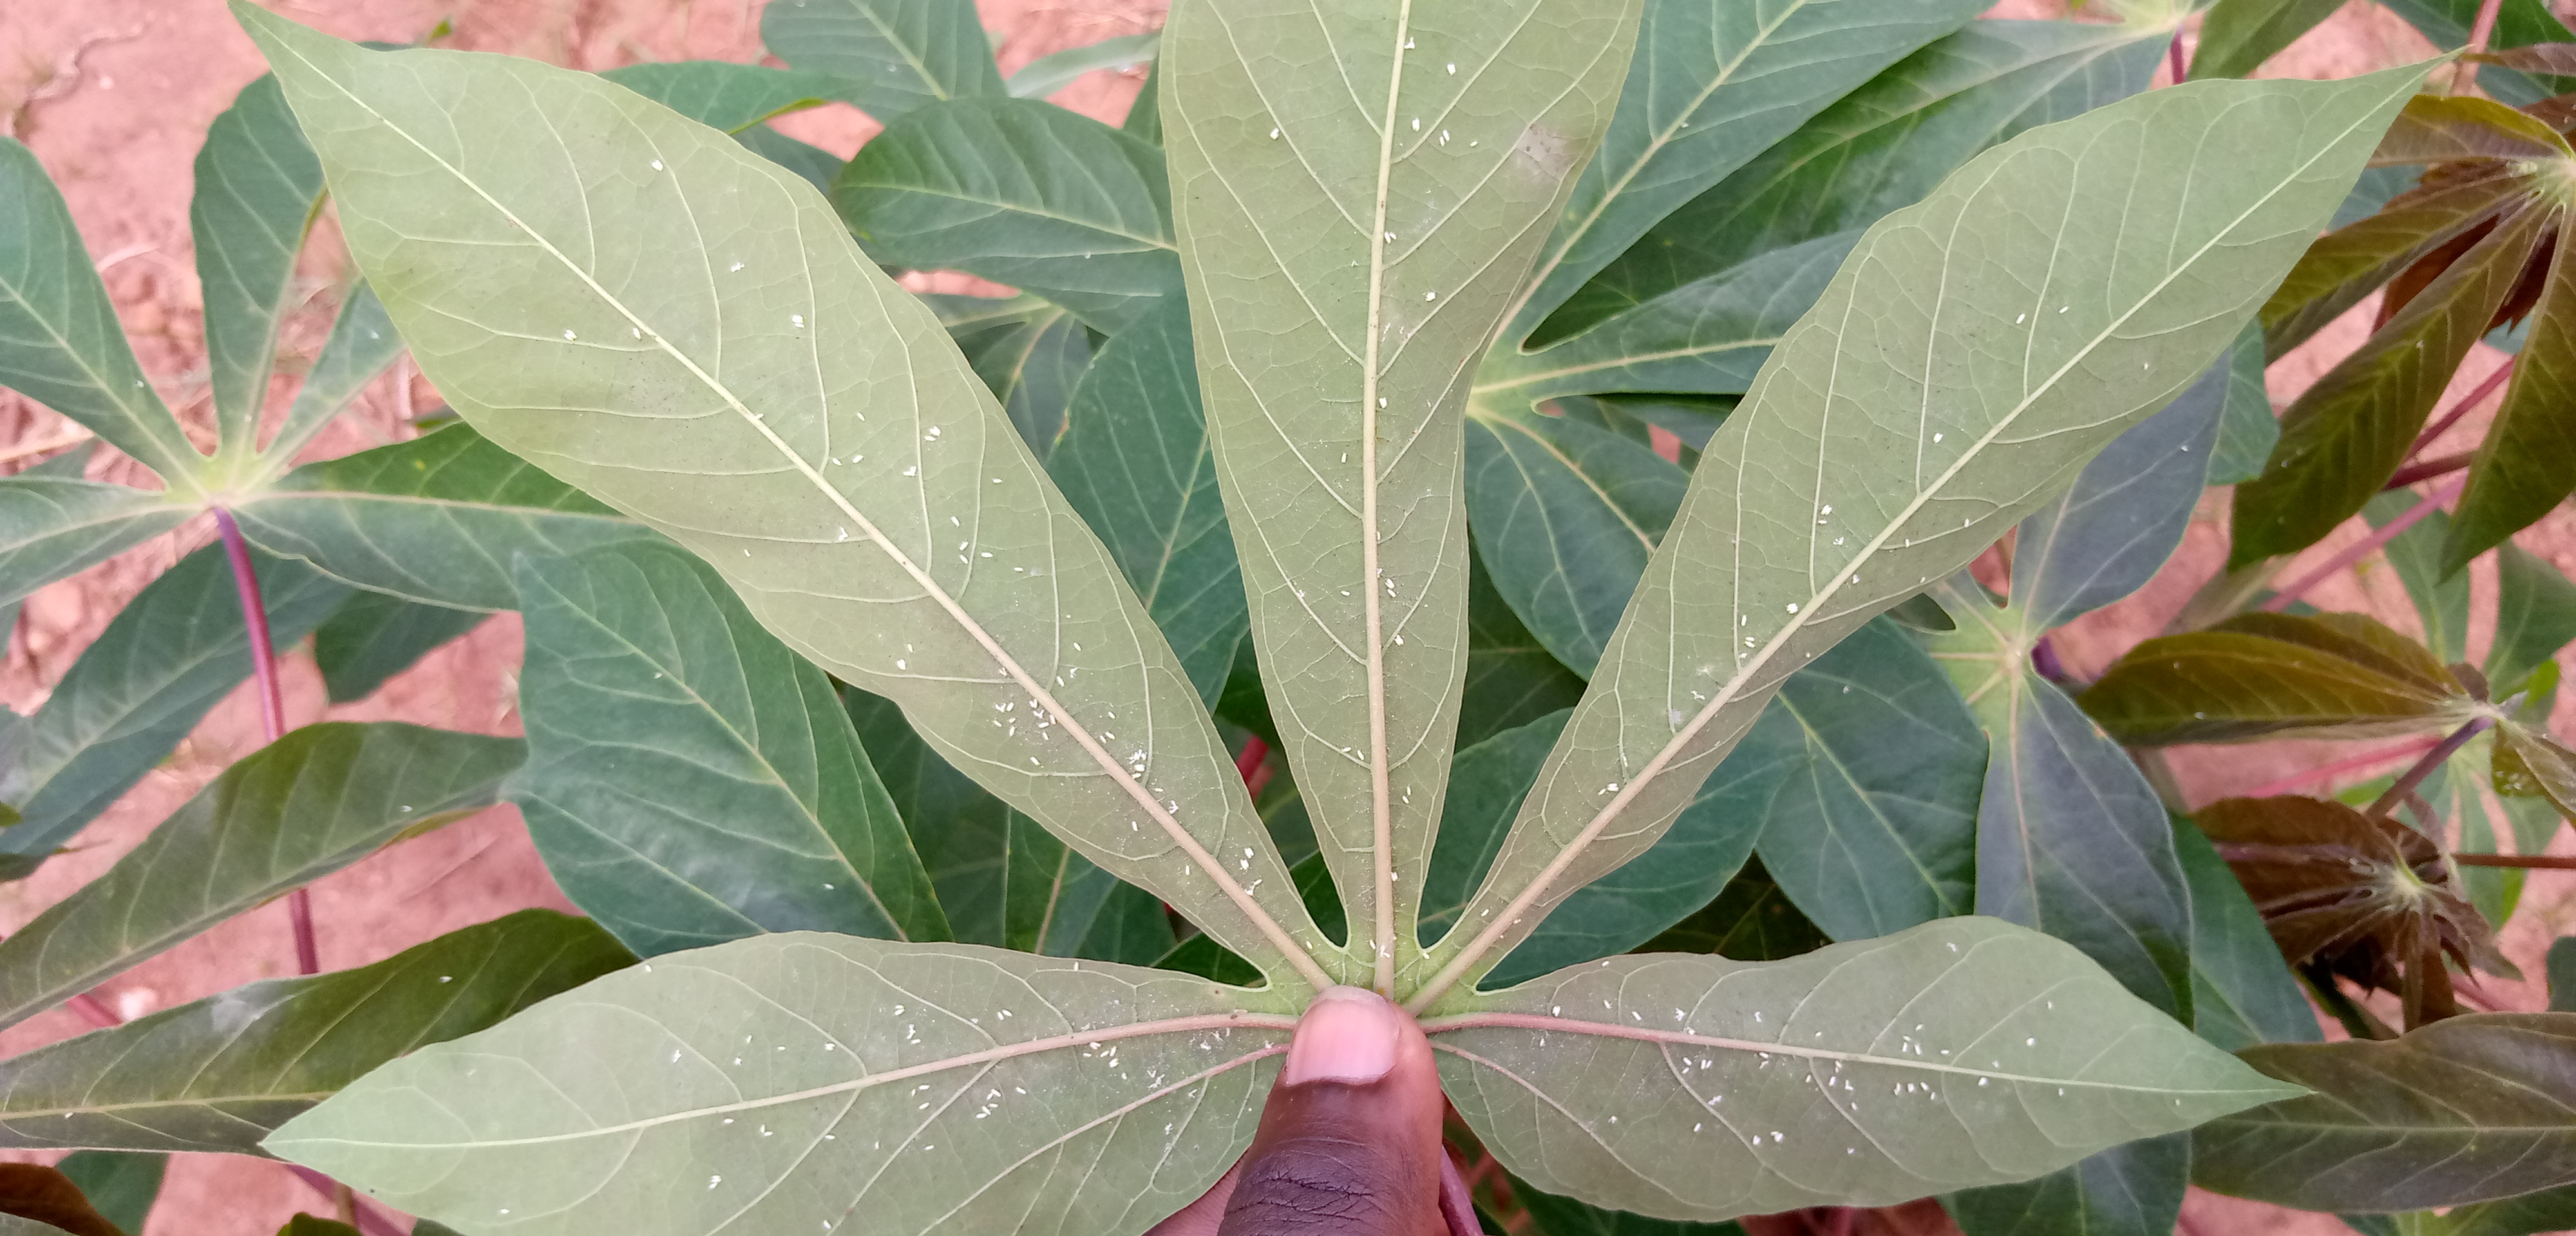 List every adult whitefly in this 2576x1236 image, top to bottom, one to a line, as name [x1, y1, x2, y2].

whitefly [1403, 35, 1417, 53]
whitefly [1444, 59, 1455, 79]
whitefly [1406, 116, 1423, 133]
whitefly [1267, 126, 1283, 142]
whitefly [1433, 127, 1452, 149]
whitefly [1439, 129, 1452, 151]
whitefly [1464, 133, 1479, 151]
whitefly [645, 156, 671, 173]
whitefly [1379, 225, 1400, 249]
whitefly [1425, 289, 1438, 306]
whitefly [2056, 301, 2076, 319]
whitefly [790, 309, 810, 332]
whitefly [788, 313, 806, 332]
whitefly [2011, 313, 2027, 328]
whitefly [628, 323, 646, 345]
whitefly [562, 326, 580, 346]
whitefly [557, 328, 578, 343]
whitefly [2139, 360, 2151, 373]
whitefly [1379, 395, 1392, 413]
whitefly [752, 409, 770, 423]
whitefly [856, 409, 871, 424]
whitefly [929, 420, 942, 439]
whitefly [920, 428, 938, 450]
whitefly [1929, 429, 1947, 447]
whitefly [852, 451, 867, 468]
whitefly [829, 451, 843, 468]
whitefly [1337, 451, 1351, 469]
whitefly [902, 464, 920, 480]
whitefly [991, 472, 1004, 488]
whitefly [1818, 500, 1838, 516]
whitefly [949, 511, 965, 530]
whitefly [1958, 515, 1975, 536]
whitefly [1815, 520, 1834, 531]
whitefly [1374, 527, 1388, 545]
whitefly [1832, 532, 1848, 549]
whitefly [956, 533, 971, 552]
whitefly [1901, 537, 1911, 549]
whitefly [737, 544, 753, 562]
whitefly [981, 547, 1001, 565]
whitefly [957, 551, 972, 569]
whitefly [1012, 561, 1027, 576]
whitefly [1848, 574, 1862, 584]
whitefly [1918, 575, 1930, 584]
whitefly [1384, 576, 1399, 594]
whitefly [1379, 582, 1399, 606]
whitefly [1334, 588, 1353, 601]
whitefly [1783, 597, 1800, 618]
whitefly [1736, 612, 1750, 628]
whitefly [1390, 631, 1413, 653]
whitefly [1741, 632, 1759, 649]
whitefly [1739, 636, 1761, 651]
whitefly [1070, 639, 1082, 654]
whitefly [902, 639, 918, 657]
whitefly [893, 655, 909, 674]
whitefly [1055, 669, 1067, 693]
whitefly [1027, 694, 1040, 709]
whitefly [994, 697, 1014, 716]
whitefly [1104, 702, 1122, 727]
whitefly [1030, 705, 1045, 720]
whitefly [1005, 712, 1018, 726]
whitefly [1046, 713, 1059, 729]
whitefly [989, 715, 1002, 733]
whitefly [1034, 720, 1048, 733]
whitefly [1004, 722, 1026, 745]
whitefly [1104, 726, 1121, 744]
whitefly [1037, 730, 1051, 742]
whitefly [1097, 730, 1115, 747]
whitefly [1337, 745, 1352, 763]
whitefly [1355, 748, 1370, 763]
whitefly [1132, 754, 1152, 776]
whitefly [1027, 754, 1048, 774]
whitefly [1607, 778, 1618, 795]
whitefly [1403, 782, 1414, 800]
whitefly [1596, 783, 1607, 802]
whitefly [1155, 785, 1171, 798]
whitefly [1395, 791, 1410, 812]
whitefly [1164, 800, 1183, 815]
whitefly [1128, 816, 1141, 837]
whitefly [1242, 842, 1256, 863]
whitefly [1231, 856, 1253, 883]
whitefly [1180, 861, 1198, 879]
whitefly [1386, 867, 1403, 886]
whitefly [1477, 901, 1493, 923]
whitefly [1302, 939, 1317, 958]
whitefly [1368, 939, 1377, 951]
whitefly [1378, 945, 1393, 961]
whitefly [1419, 948, 1432, 964]
whitefly [1597, 957, 1612, 970]
whitefly [642, 962, 663, 980]
whitefly [1598, 995, 1616, 1017]
whitefly [885, 1002, 913, 1021]
whitefly [1546, 1002, 1563, 1020]
whitefly [1670, 1003, 1685, 1020]
whitefly [989, 1006, 1023, 1030]
whitefly [1626, 1006, 1645, 1024]
whitefly [1752, 1009, 1761, 1022]
whitefly [1914, 1018, 1925, 1034]
whitefly [904, 1027, 922, 1054]
whitefly [743, 1028, 760, 1050]
whitefly [1814, 1029, 1822, 1041]
whitefly [1902, 1030, 1915, 1045]
whitefly [2022, 1031, 2038, 1050]
whitefly [819, 1034, 840, 1054]
whitefly [820, 1035, 848, 1054]
whitefly [1091, 1035, 1119, 1067]
whitefly [1109, 1035, 1124, 1054]
whitefly [776, 1040, 793, 1058]
whitefly [1897, 1040, 1914, 1056]
whitefly [1076, 1042, 1093, 1067]
whitefly [1912, 1042, 1925, 1058]
whitefly [1939, 1045, 1952, 1057]
whitefly [1756, 1046, 1775, 1064]
whitefly [667, 1048, 683, 1063]
whitefly [1097, 1049, 1122, 1072]
whitefly [1676, 1051, 1692, 1067]
whitefly [723, 1052, 753, 1071]
whitefly [1991, 1054, 1999, 1069]
whitefly [1699, 1056, 1716, 1071]
whitefly [1830, 1056, 1842, 1076]
whitefly [1679, 1061, 1692, 1077]
whitefly [1802, 1071, 1815, 1089]
whitefly [1973, 1073, 1987, 1091]
whitefly [1826, 1076, 1837, 1089]
whitefly [1917, 1076, 1929, 1094]
whitefly [1008, 1076, 1030, 1101]
whitefly [911, 1078, 933, 1093]
whitefly [1842, 1078, 1857, 1094]
whitefly [1899, 1079, 1918, 1098]
whitefly [1891, 1081, 1907, 1102]
whitefly [2057, 1084, 2070, 1100]
whitefly [905, 1085, 922, 1100]
whitefly [982, 1085, 1003, 1117]
whitefly [1922, 1087, 1937, 1105]
whitefly [1703, 1091, 1722, 1105]
whitefly [1848, 1099, 1858, 1115]
whitefly [971, 1100, 990, 1125]
whitefly [909, 1100, 933, 1117]
whitefly [714, 1109, 735, 1131]
whitefly [1690, 1115, 1703, 1134]
whitefly [753, 1121, 776, 1142]
whitefly [1768, 1126, 1786, 1145]
whitefly [823, 1127, 837, 1149]
whitefly [1749, 1132, 1763, 1148]
whitefly [867, 1135, 885, 1153]
whitefly [922, 1141, 938, 1156]
whitefly [699, 1168, 726, 1192]
whitefly [708, 1170, 726, 1192]
whitefly [495, 1201, 512, 1218]
whitefly [813, 1213, 840, 1235]